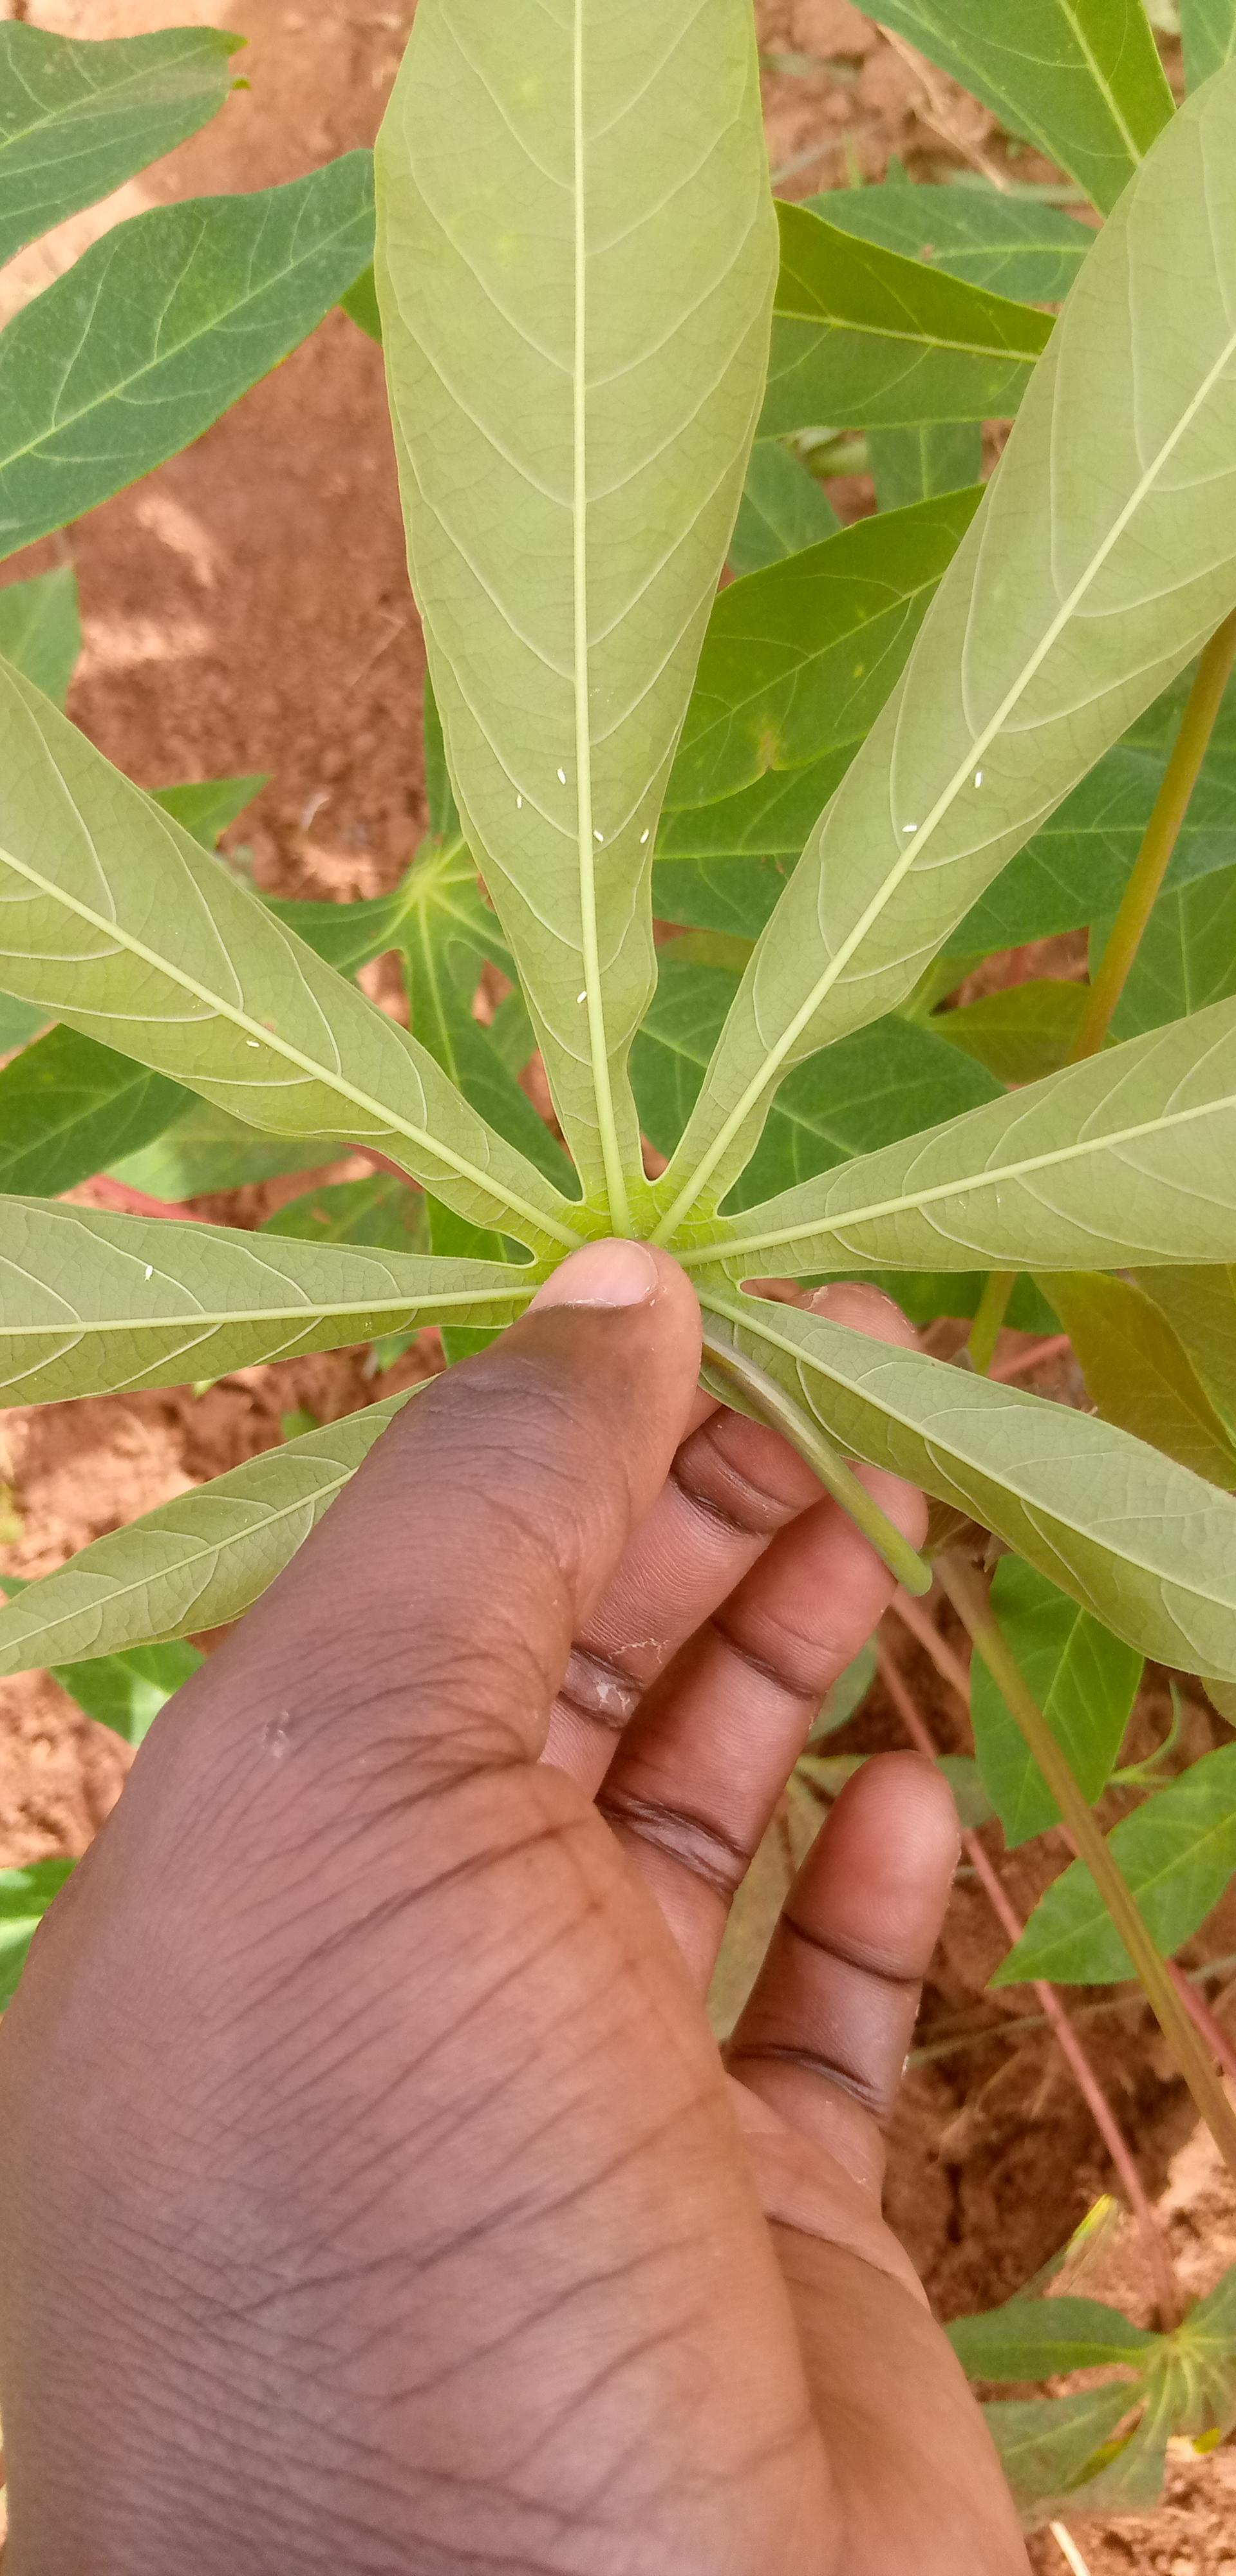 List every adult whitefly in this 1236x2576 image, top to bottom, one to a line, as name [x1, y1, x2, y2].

whitefly [554, 764, 567, 786]
whitefly [972, 768, 986, 792]
whitefly [512, 791, 527, 810]
whitefly [897, 822, 922, 836]
whitefly [639, 826, 650, 845]
whitefly [590, 827, 606, 844]
whitefly [576, 989, 589, 1007]
whitefly [244, 1037, 262, 1050]
whitefly [143, 1262, 156, 1283]